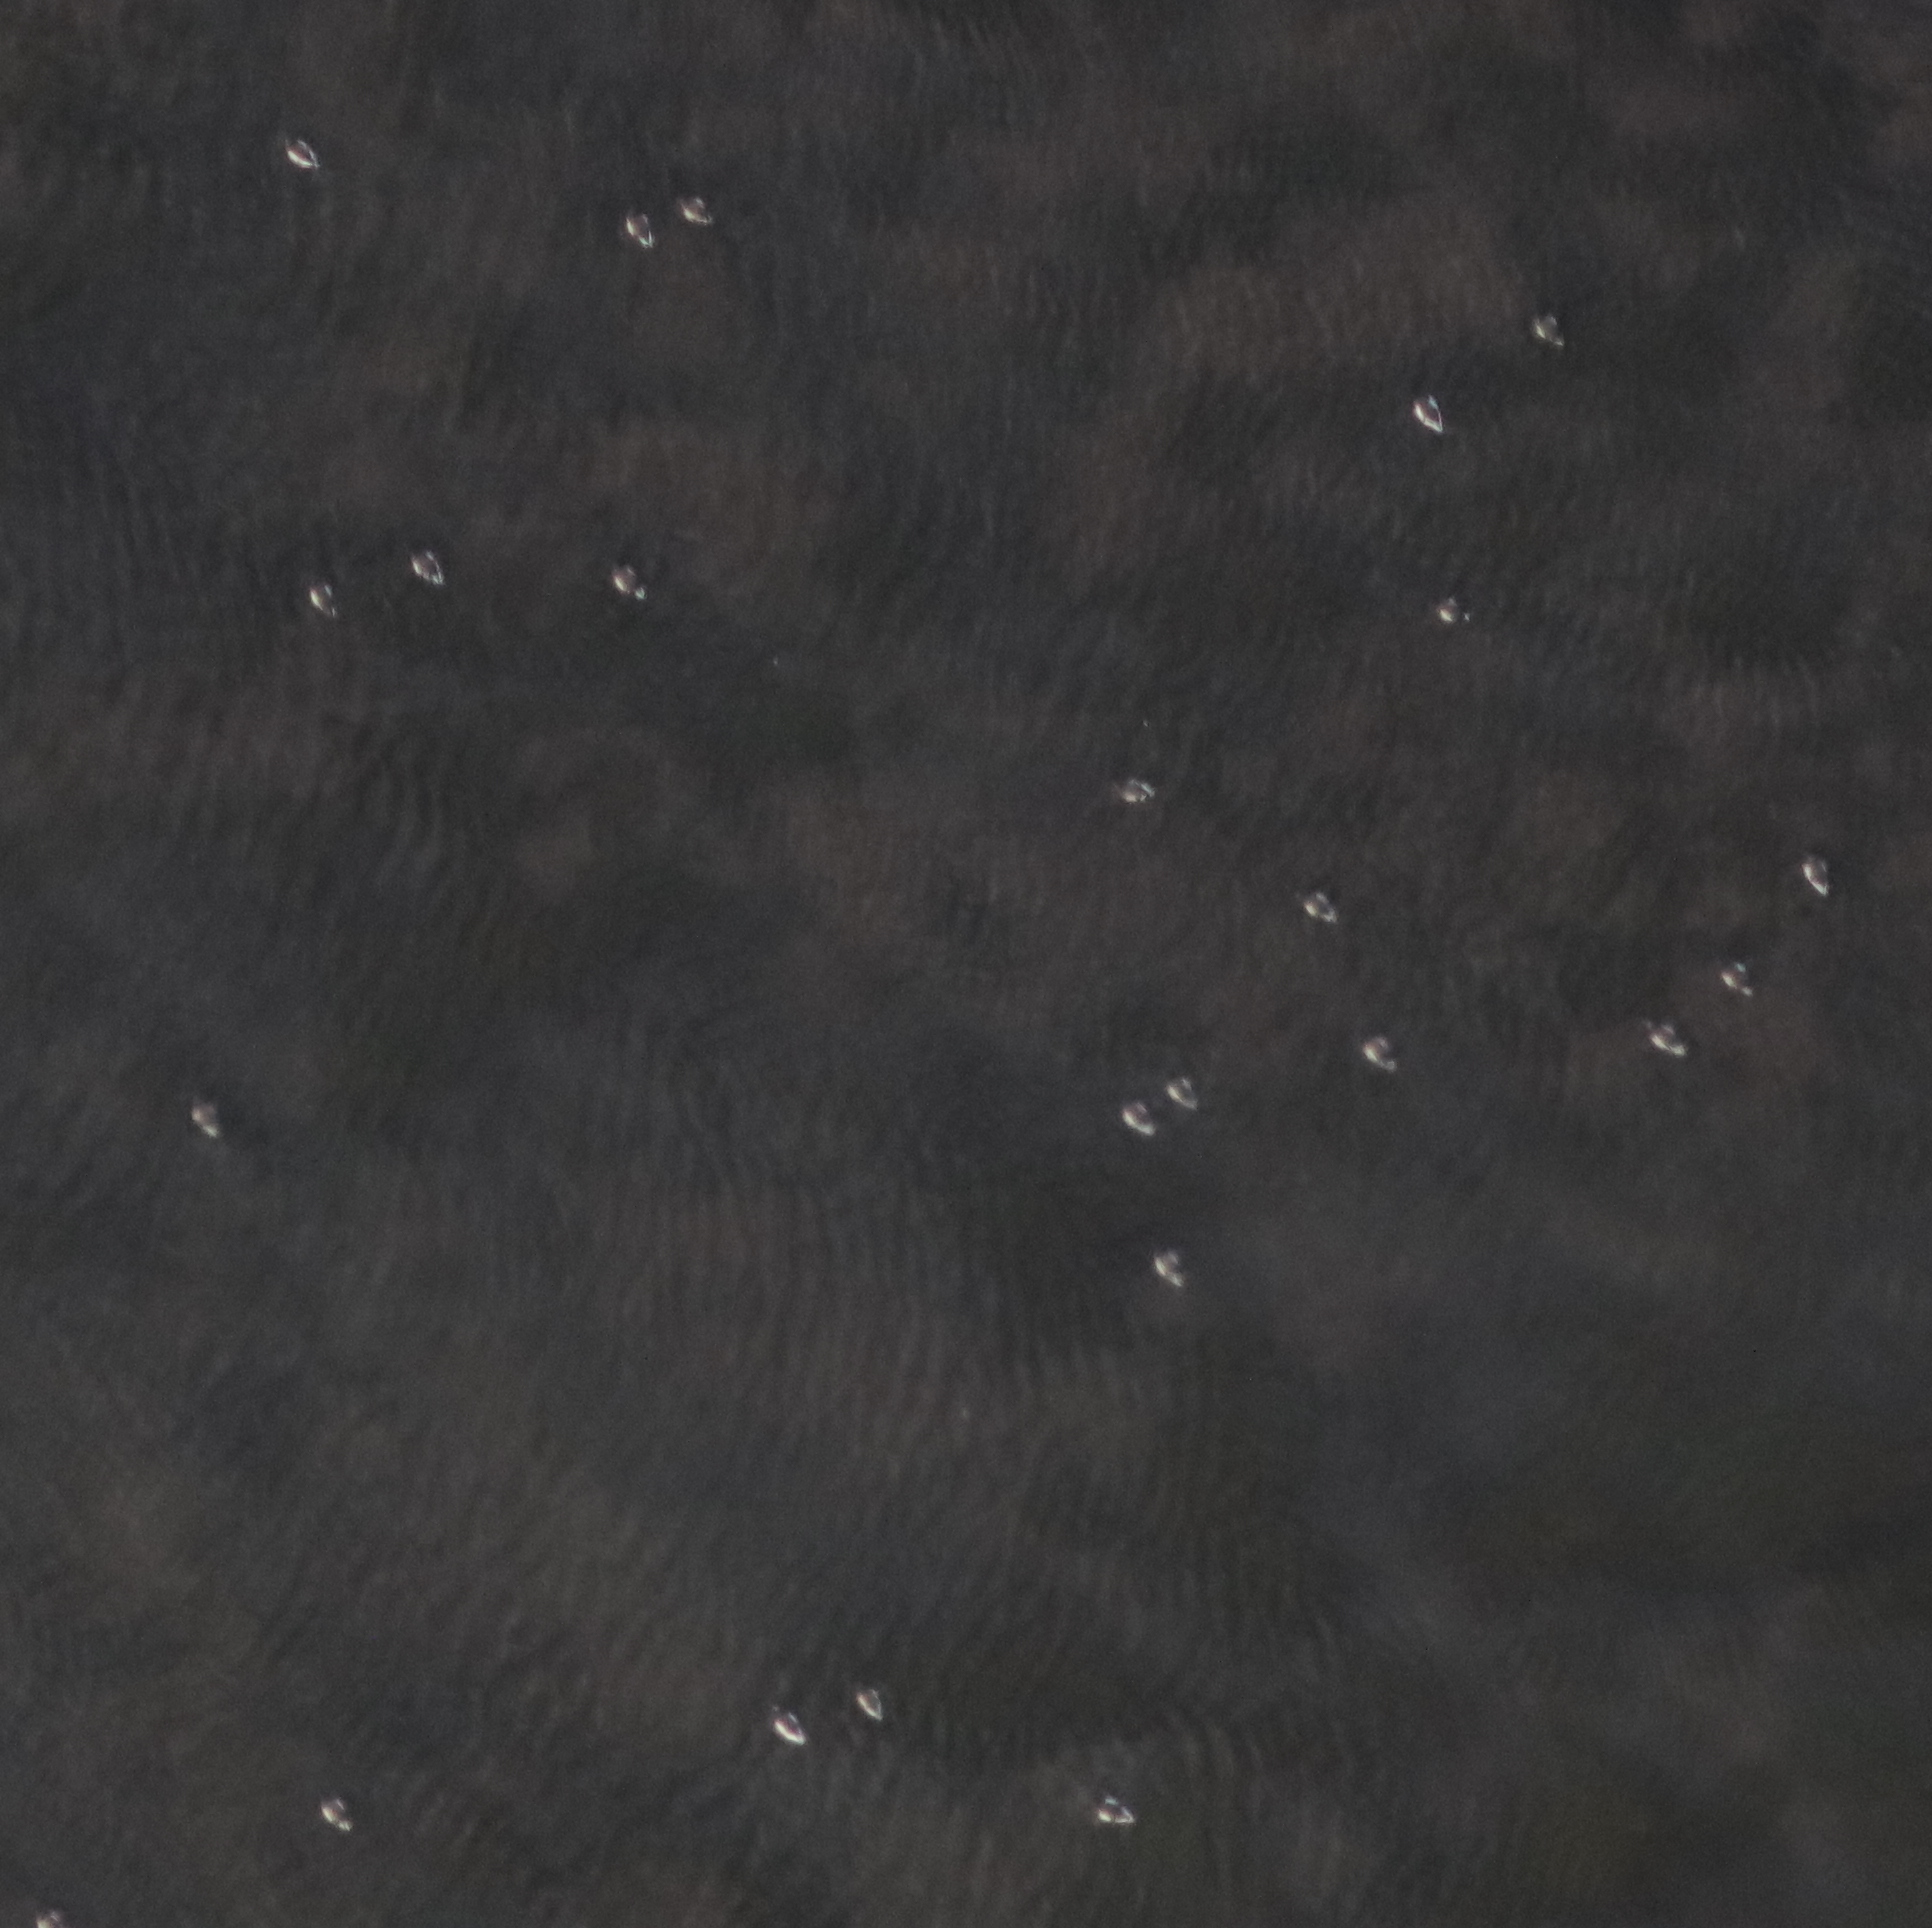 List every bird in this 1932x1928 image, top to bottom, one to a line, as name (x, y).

brant (301, 153)
brant (695, 208)
brant (638, 226)
brant (1546, 328)
brant (1428, 411)
brant (426, 568)
brant (628, 578)
brant (324, 596)
brant (1451, 609)
brant (1131, 791)
brant (1817, 873)
brant (1320, 907)
brant (1736, 976)
brant (1663, 1036)
brant (1379, 1049)
brant (1183, 1088)
brant (1137, 1115)
brant (208, 1117)
brant (1169, 1268)
brant (870, 1699)
brant (791, 1727)
brant (1107, 1808)
brant (337, 1814)